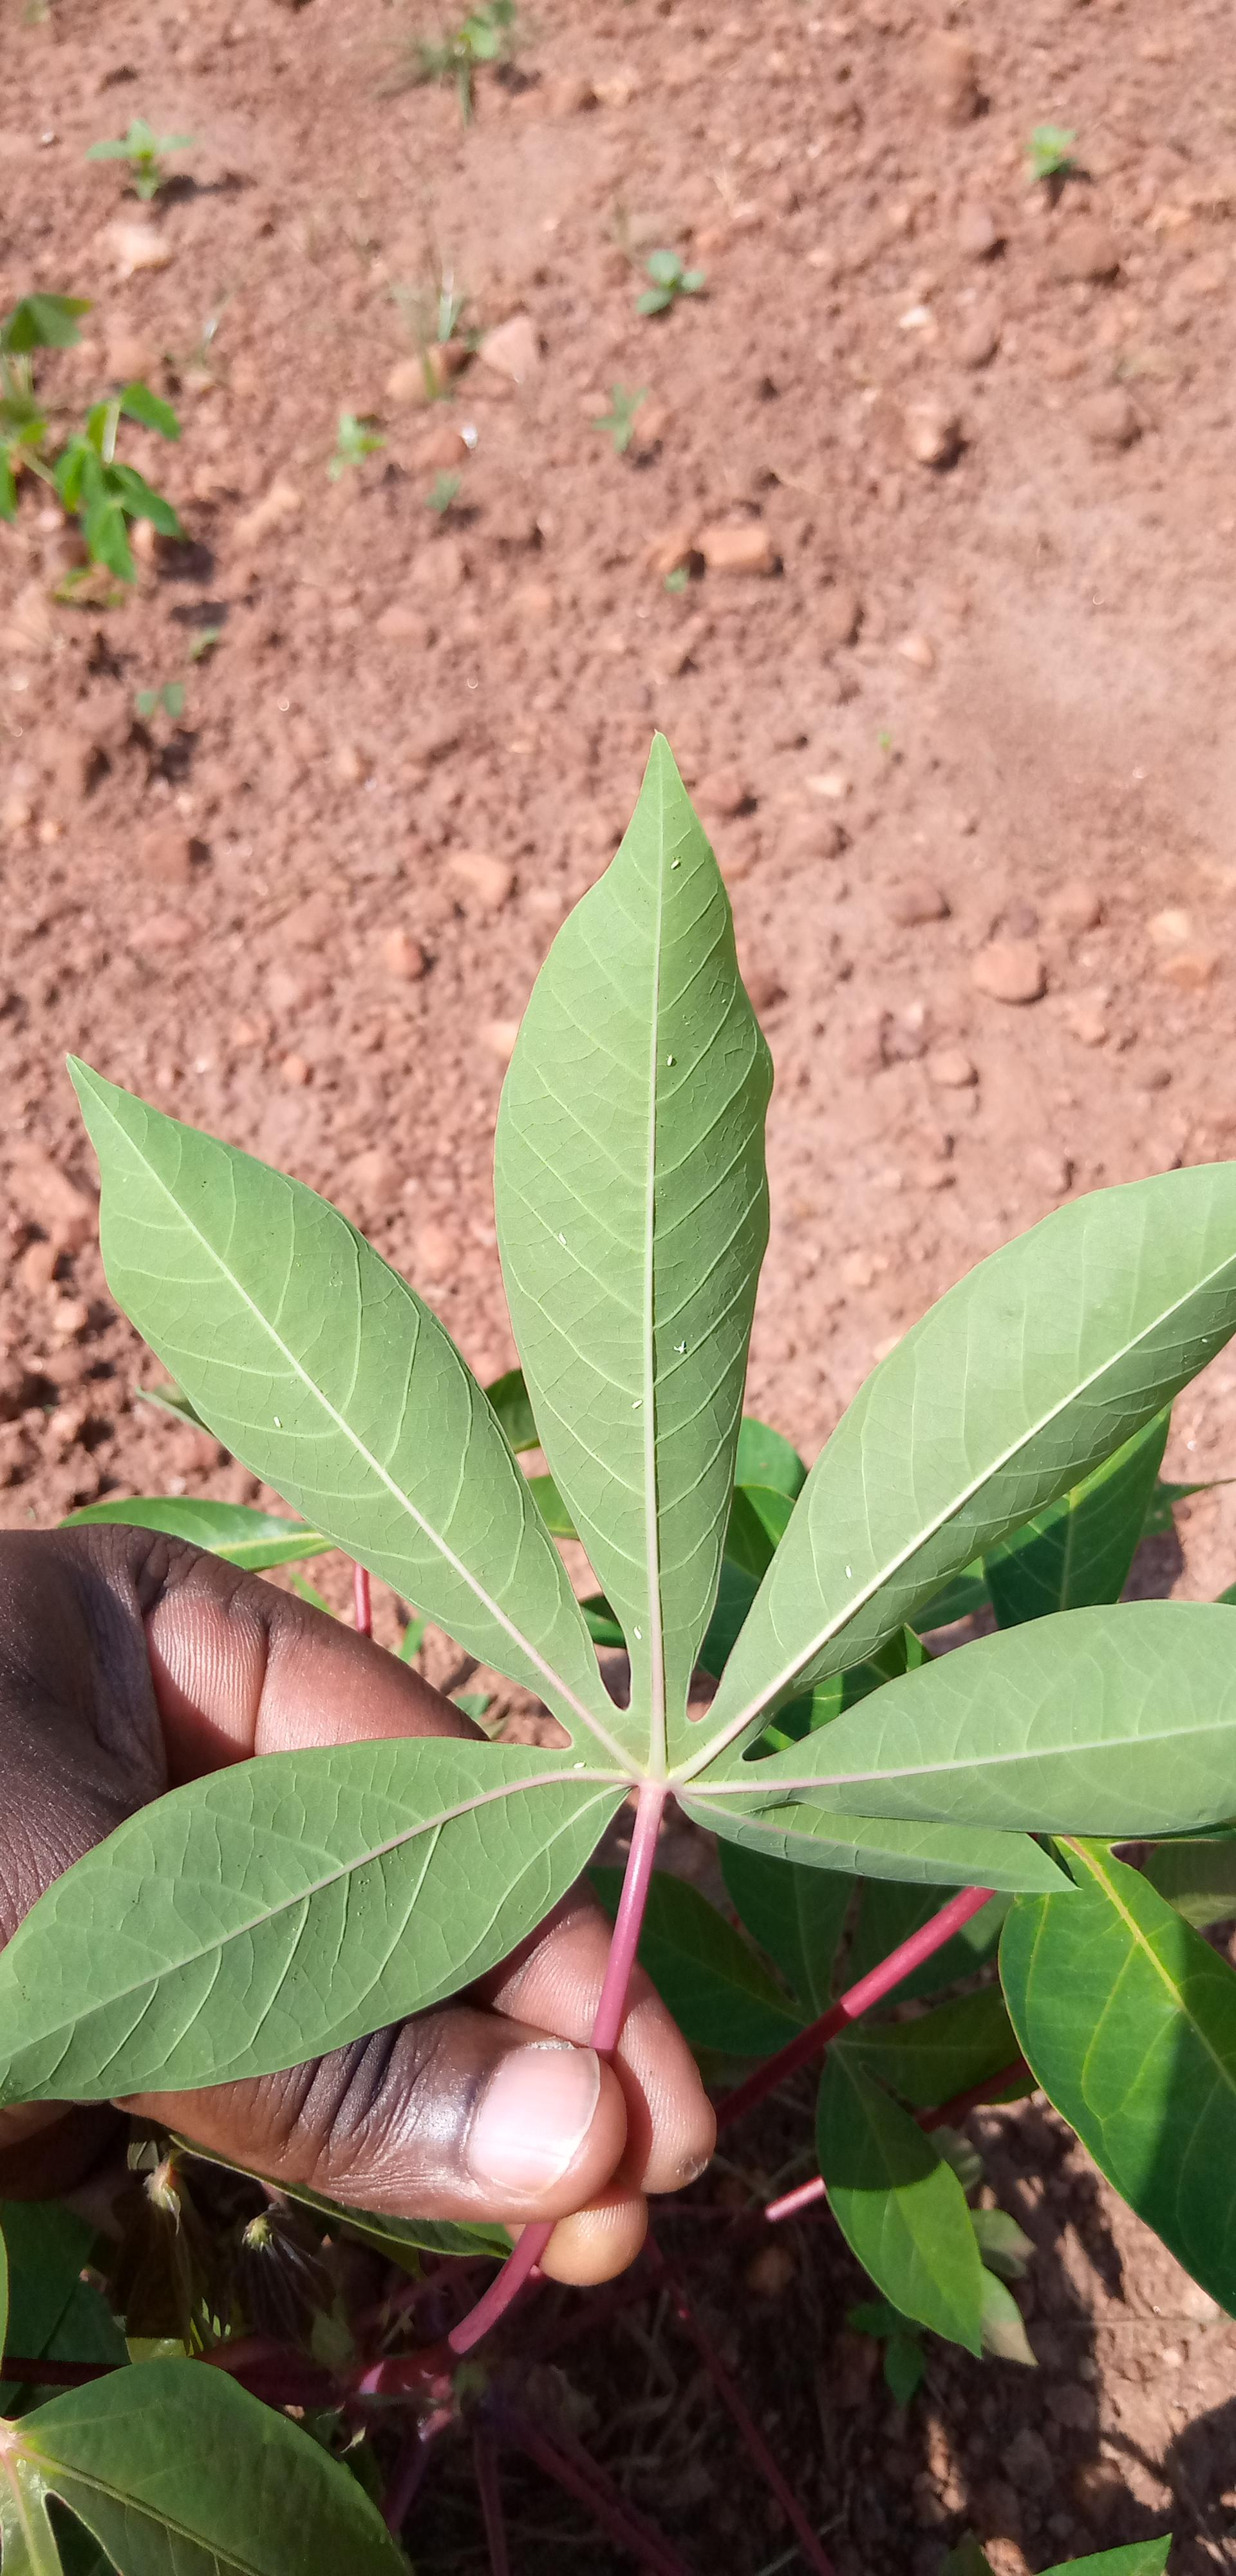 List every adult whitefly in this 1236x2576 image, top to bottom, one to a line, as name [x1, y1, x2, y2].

whitefly [659, 835, 686, 891]
whitefly [648, 1039, 690, 1072]
whitefly [547, 1220, 575, 1255]
whitefly [669, 1333, 691, 1367]
whitefly [619, 1390, 659, 1420]
whitefly [257, 1397, 297, 1439]
whitefly [829, 1551, 862, 1584]
whitefly [617, 1608, 650, 1652]
whitefly [559, 1749, 592, 1784]